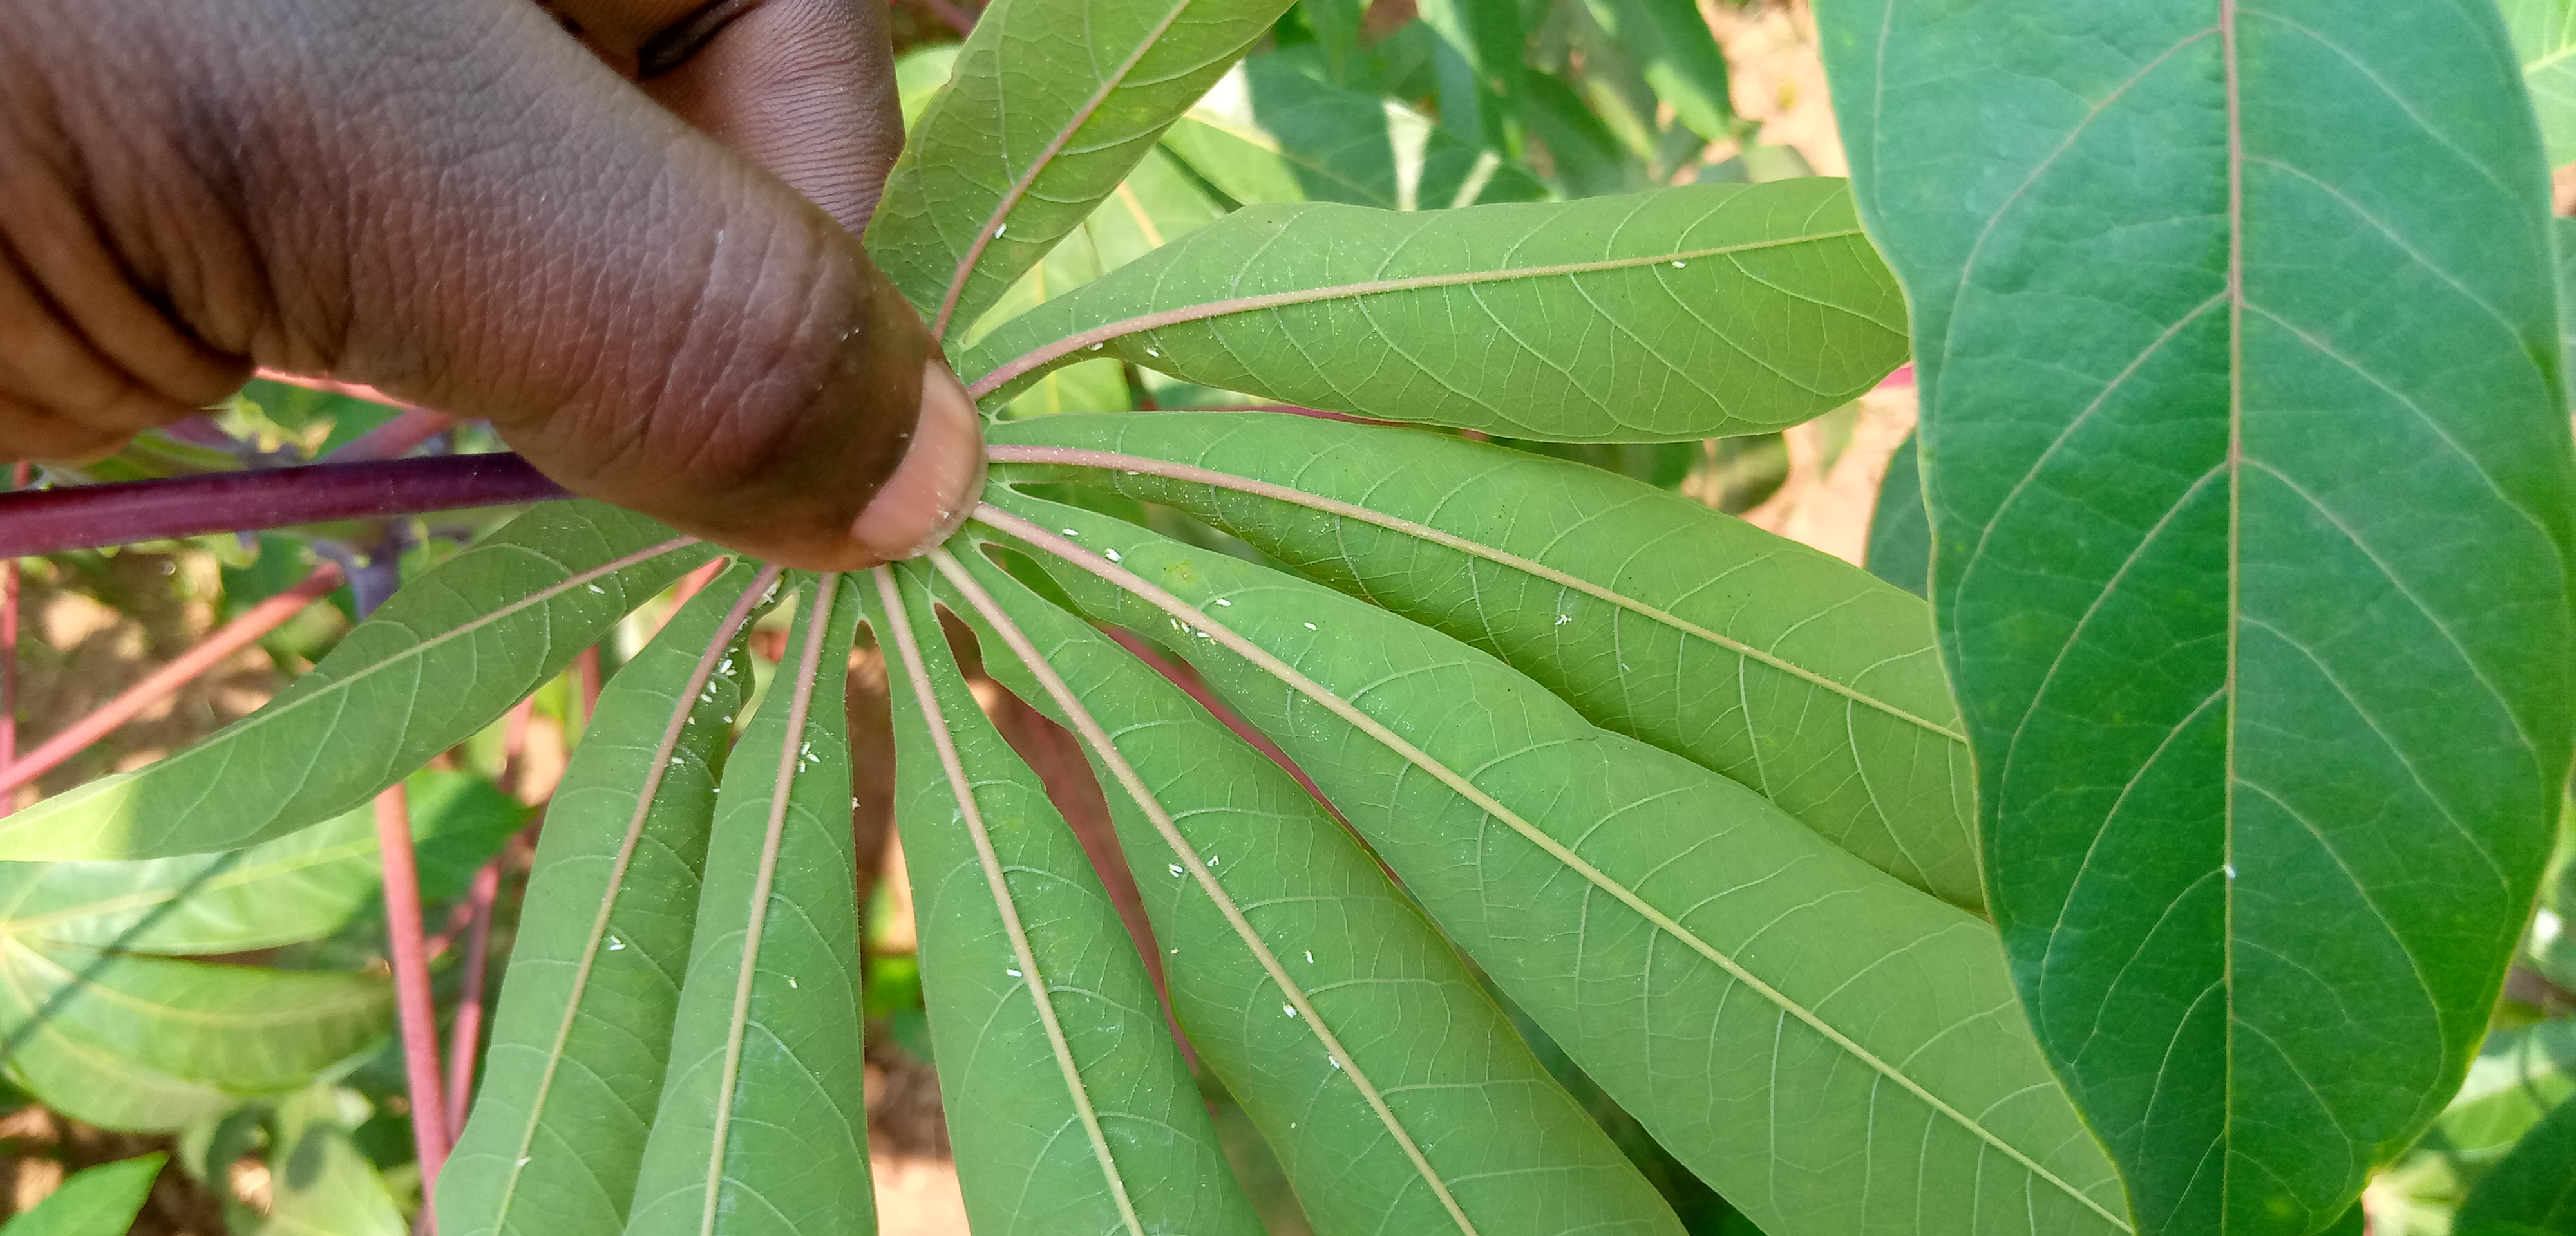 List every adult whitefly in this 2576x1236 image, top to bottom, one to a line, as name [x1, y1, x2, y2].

whitefly [992, 221, 1012, 245]
whitefly [1667, 256, 1699, 276]
whitefly [1087, 337, 1113, 359]
whitefly [1142, 345, 1167, 365]
whitefly [1124, 466, 1151, 482]
whitefly [1059, 523, 1079, 544]
whitefly [1099, 541, 1126, 572]
whitefly [764, 572, 786, 598]
whitefly [583, 579, 609, 599]
whitefly [1208, 592, 1233, 610]
whitefly [1553, 610, 1573, 629]
whitefly [1167, 615, 1180, 630]
whitefly [1299, 618, 1323, 637]
whitefly [1196, 630, 1215, 645]
whitefly [719, 656, 736, 675]
whitefly [707, 679, 725, 697]
whitefly [719, 711, 739, 728]
whitefly [683, 713, 701, 729]
whitefly [796, 739, 826, 766]
whitefly [664, 751, 685, 766]
whitefly [794, 756, 810, 774]
whitefly [849, 791, 858, 818]
whitefly [1204, 850, 1231, 870]
whitefly [1164, 857, 1184, 886]
whitefly [604, 933, 623, 955]
whitefly [1167, 941, 1180, 957]
whitefly [1299, 947, 1321, 966]
whitefly [1001, 962, 1023, 989]
whitefly [782, 975, 800, 991]
whitefly [1277, 998, 1303, 1027]
whitefly [1324, 1051, 1345, 1073]